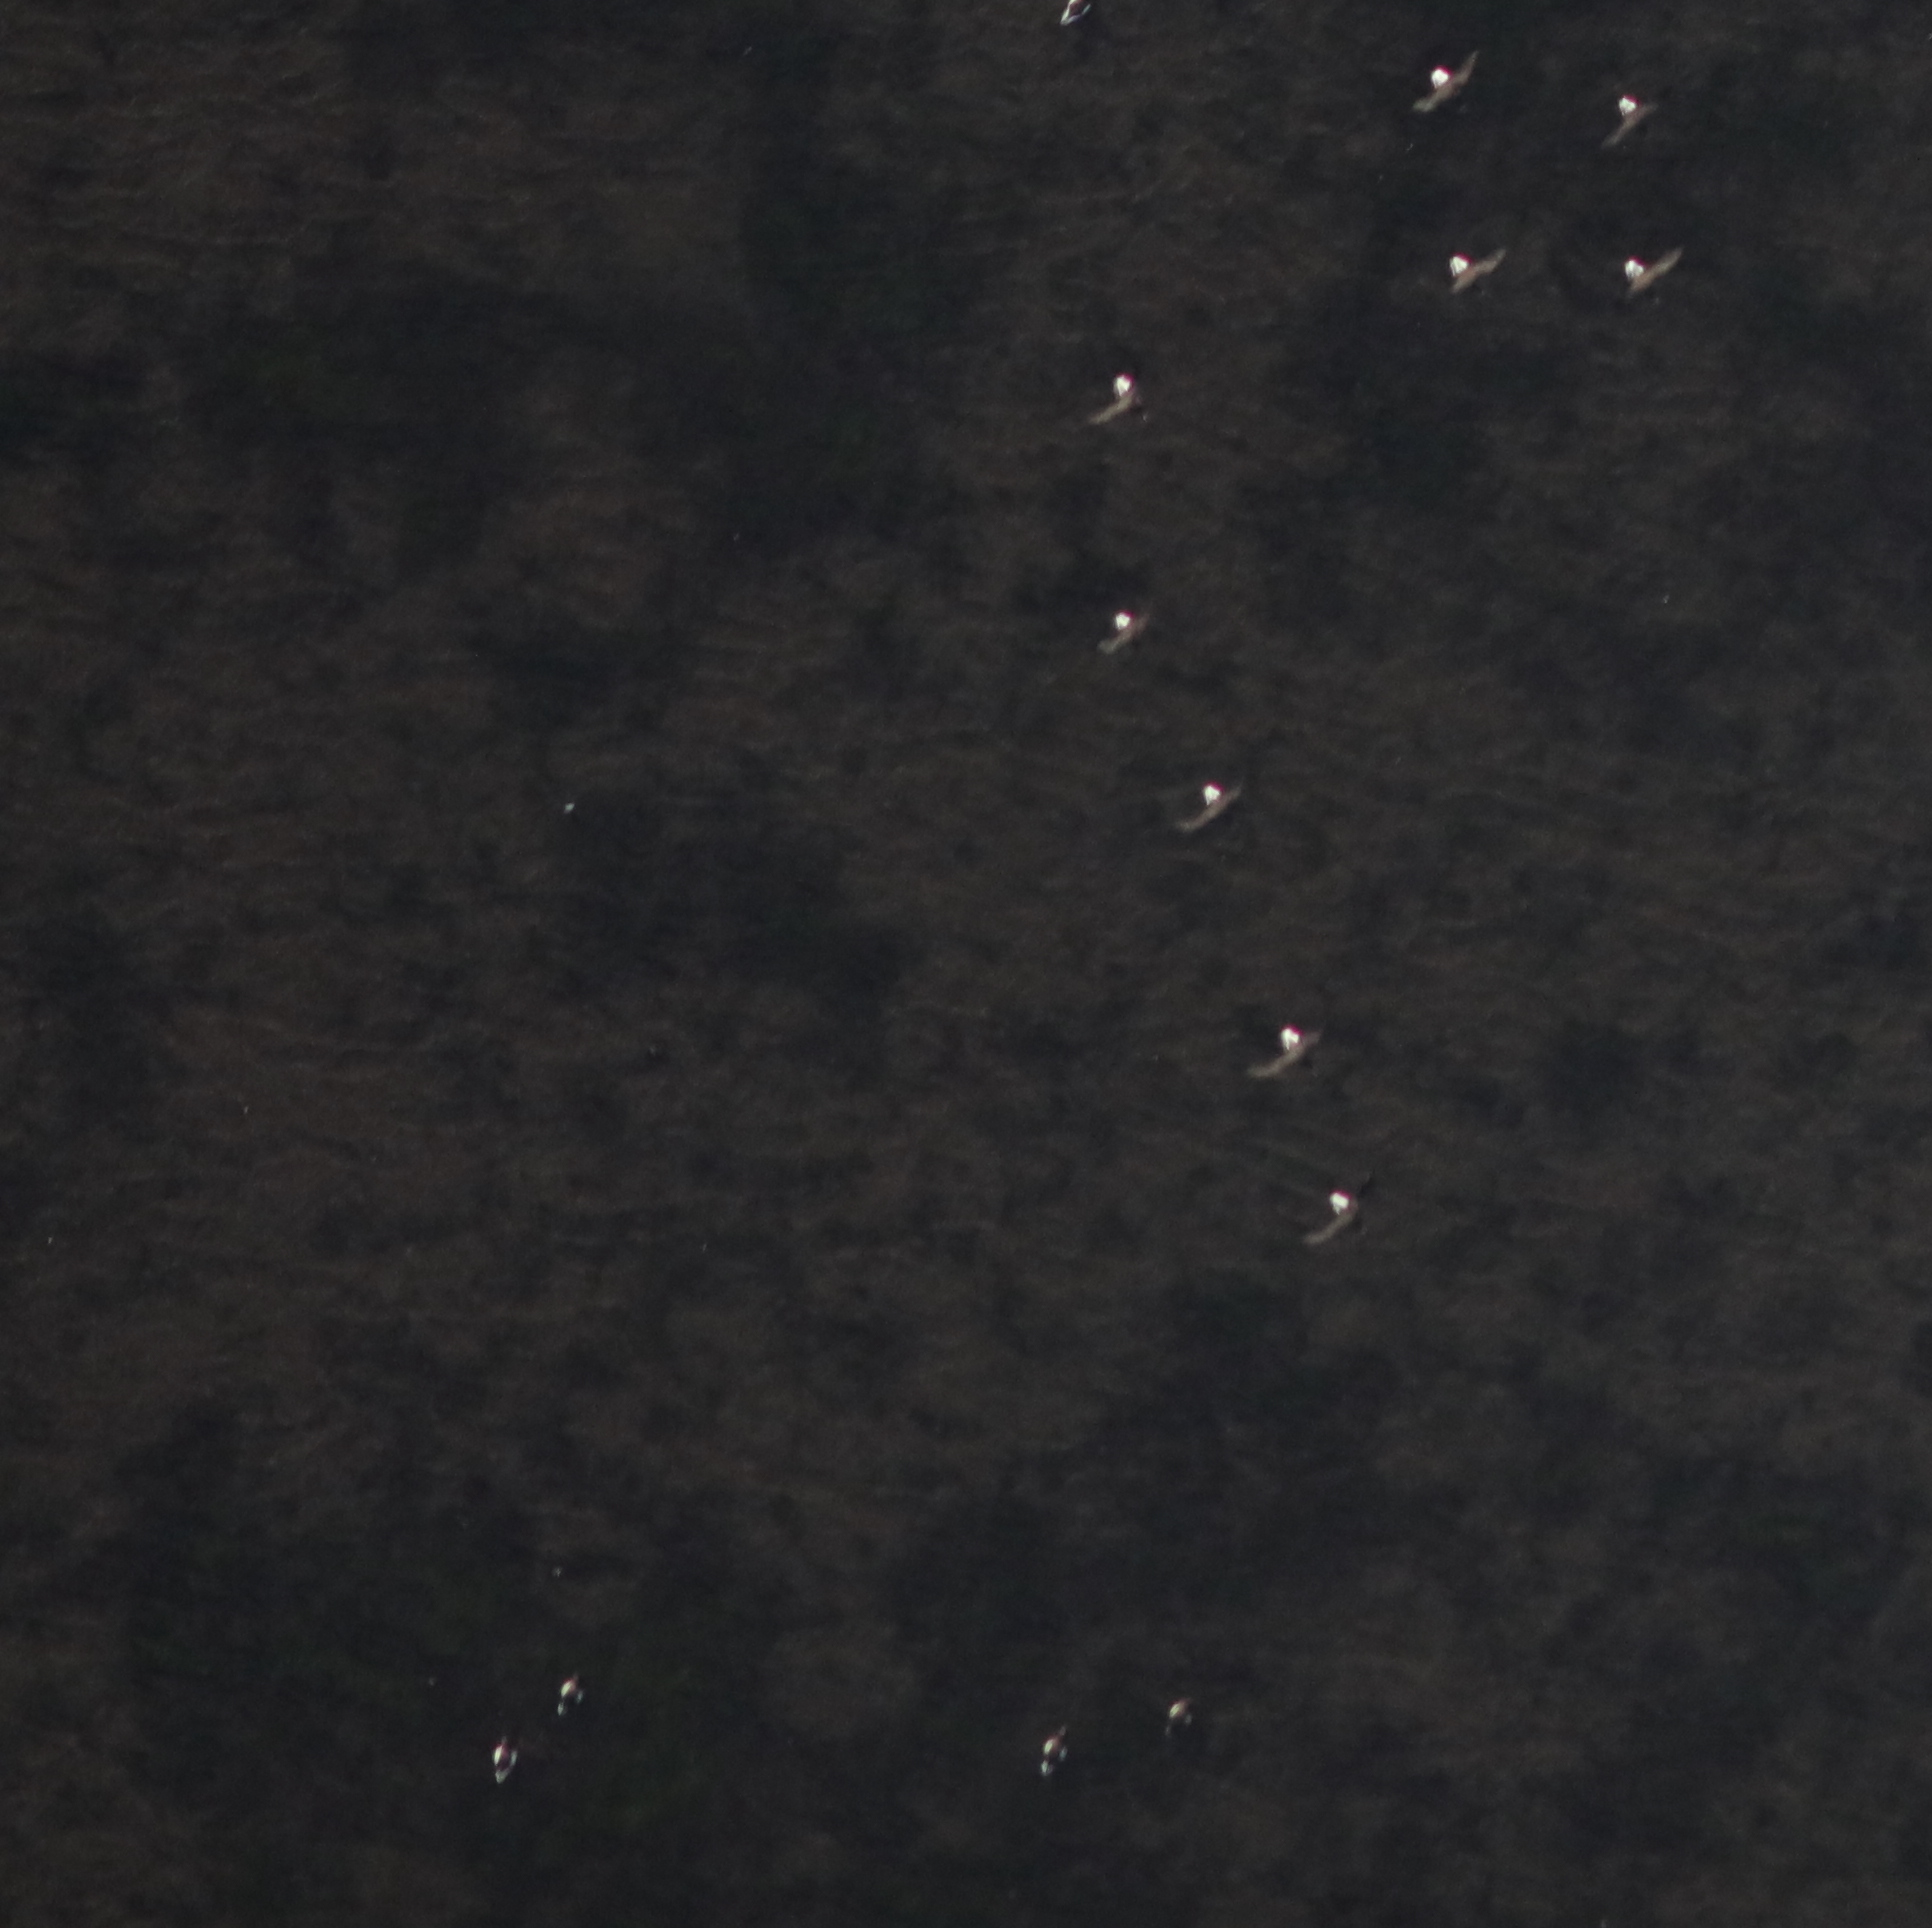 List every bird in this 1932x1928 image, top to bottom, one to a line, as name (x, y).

brant (1077, 5)
brant (1451, 85)
brant (1640, 117)
brant (1467, 277)
brant (1649, 278)
brant (1130, 395)
brant (1131, 622)
brant (1211, 795)
brant (1298, 1046)
brant (1339, 1203)
brant (571, 1697)
brant (1181, 1715)
brant (1055, 1755)
brant (504, 1760)